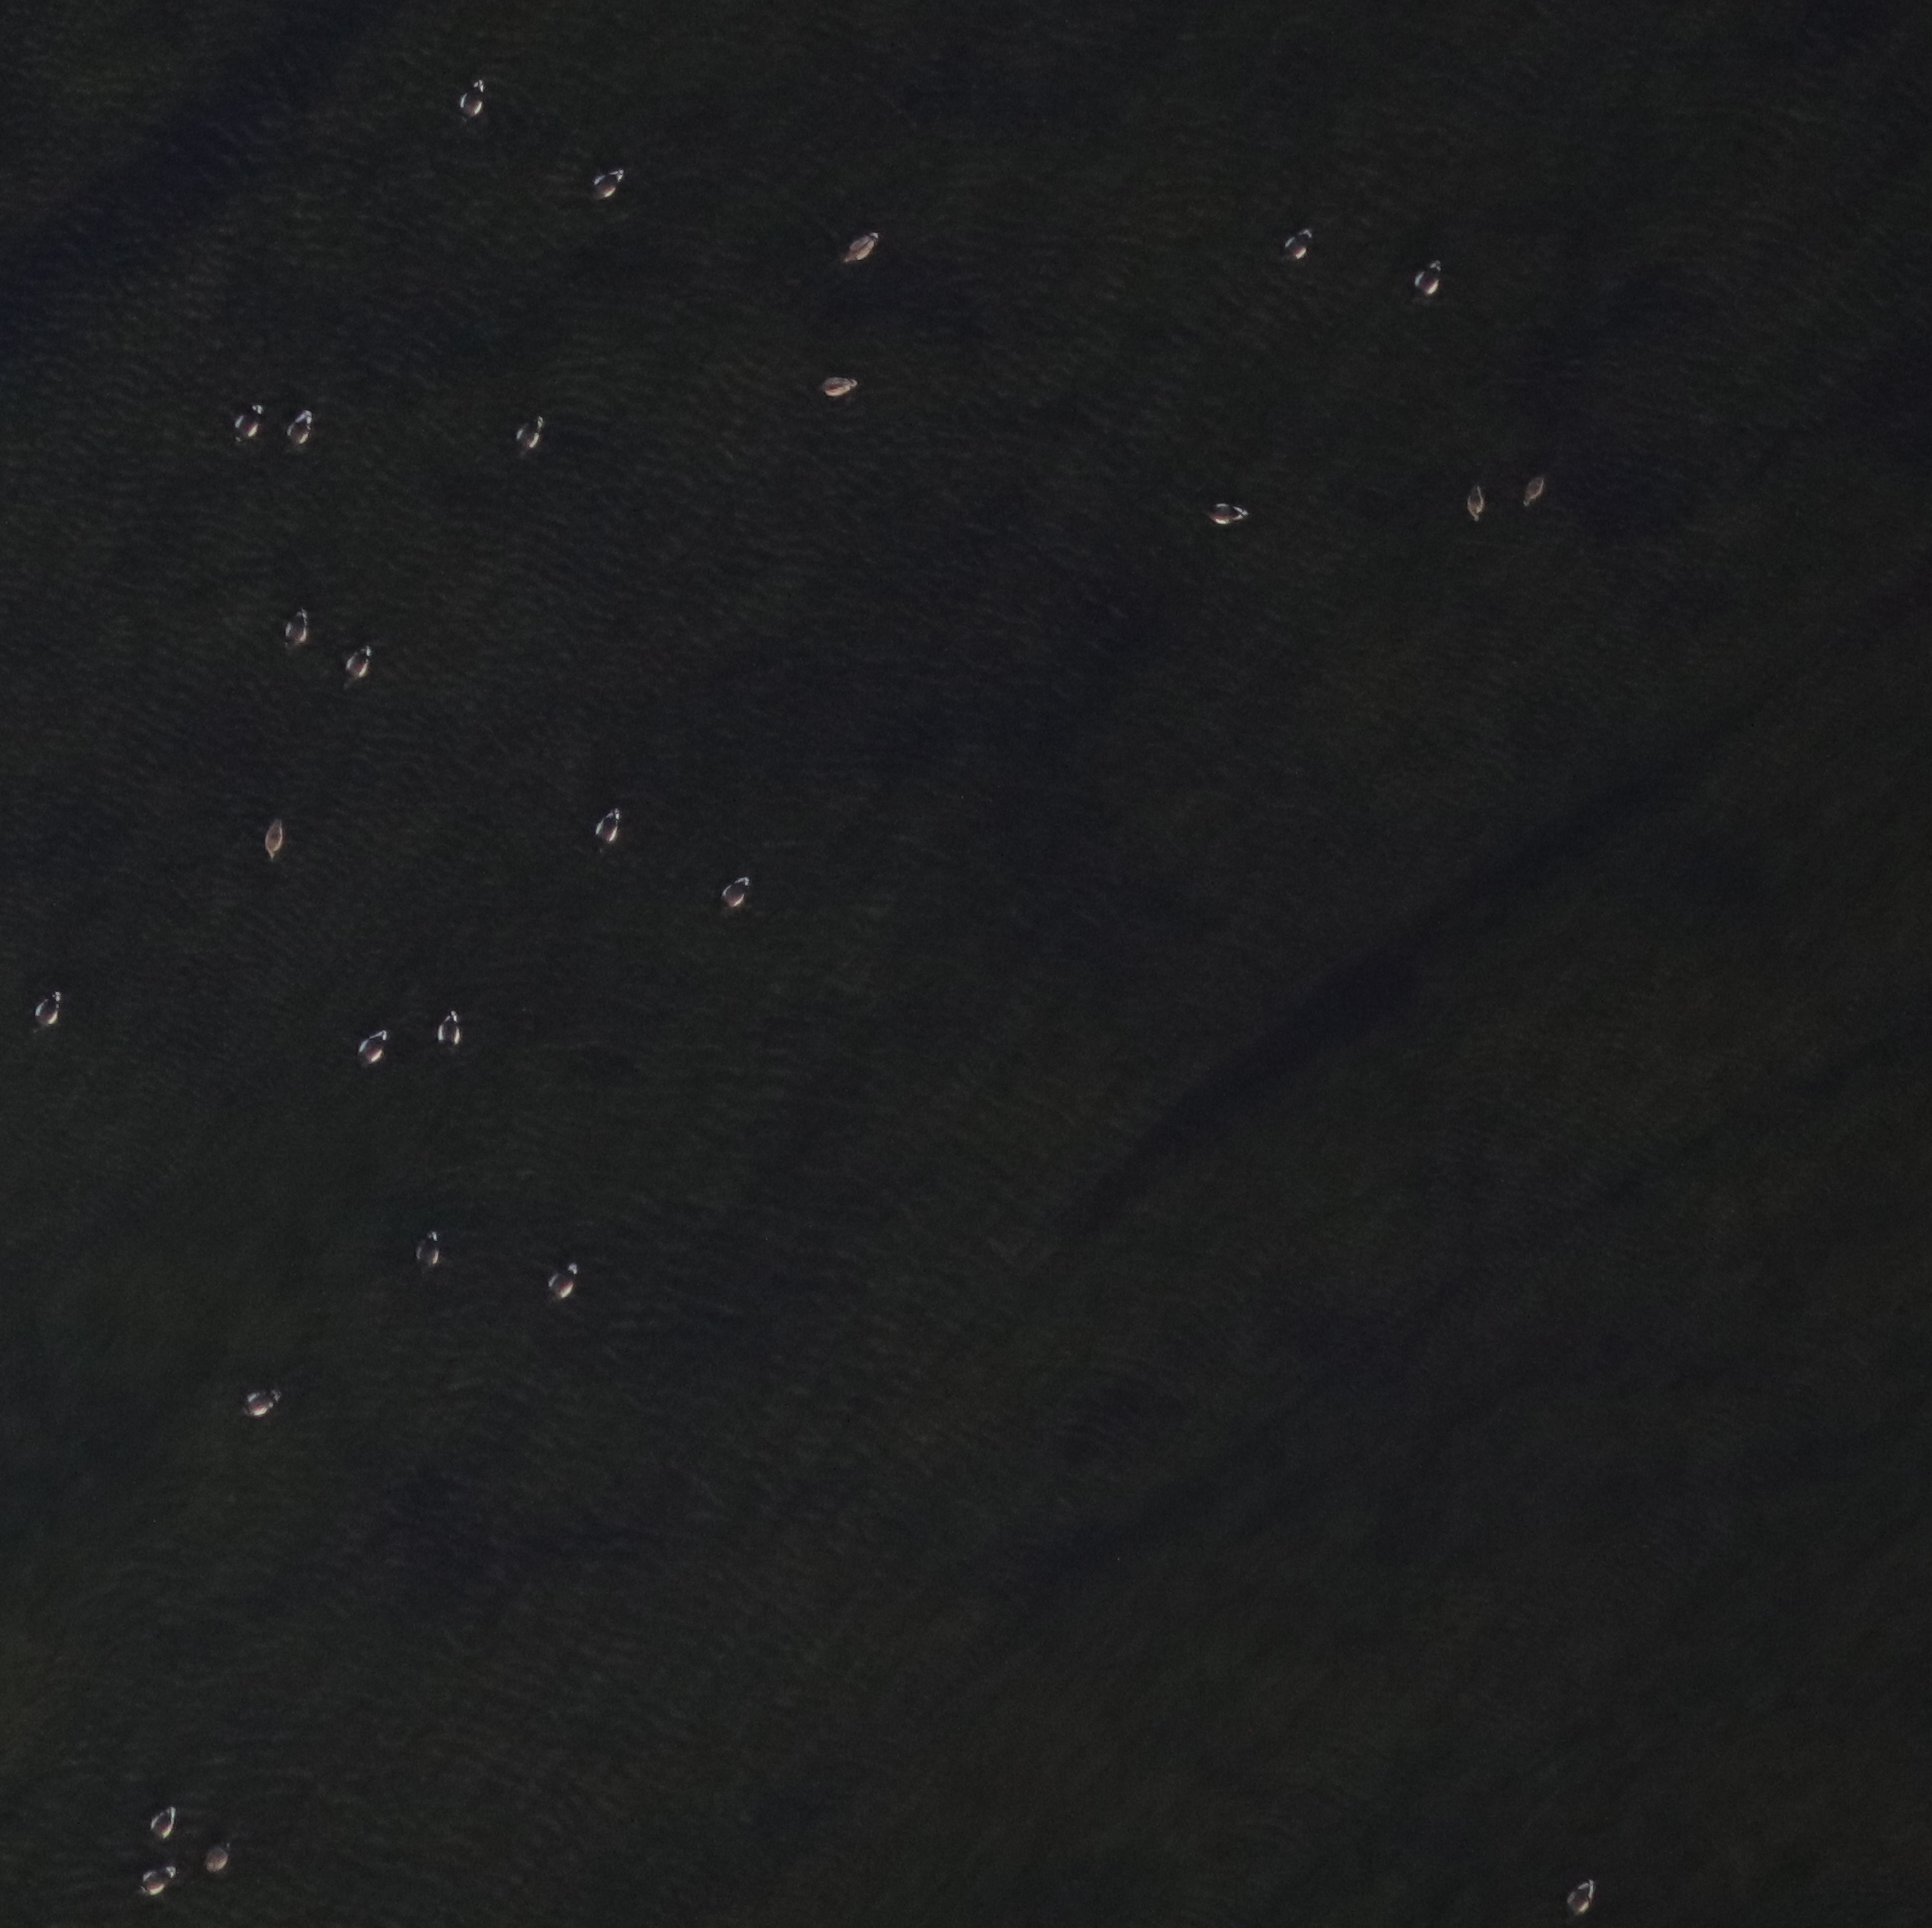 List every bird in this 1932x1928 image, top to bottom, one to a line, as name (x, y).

brant (472, 102)
brant (606, 184)
brant (1296, 244)
other bird (867, 245)
brant (1427, 280)
other bird (838, 388)
brant (247, 424)
brant (298, 430)
brant (528, 436)
other bird (1537, 491)
other bird (1474, 504)
brant (1224, 513)
brant (295, 630)
brant (357, 664)
brant (606, 830)
other bird (283, 838)
brant (735, 893)
brant (48, 1010)
brant (448, 1031)
brant (372, 1048)
brant (427, 1251)
brant (562, 1283)
brant (259, 1402)
brant (162, 1824)
other bird (217, 1861)
brant (157, 1880)
brant (1579, 1901)